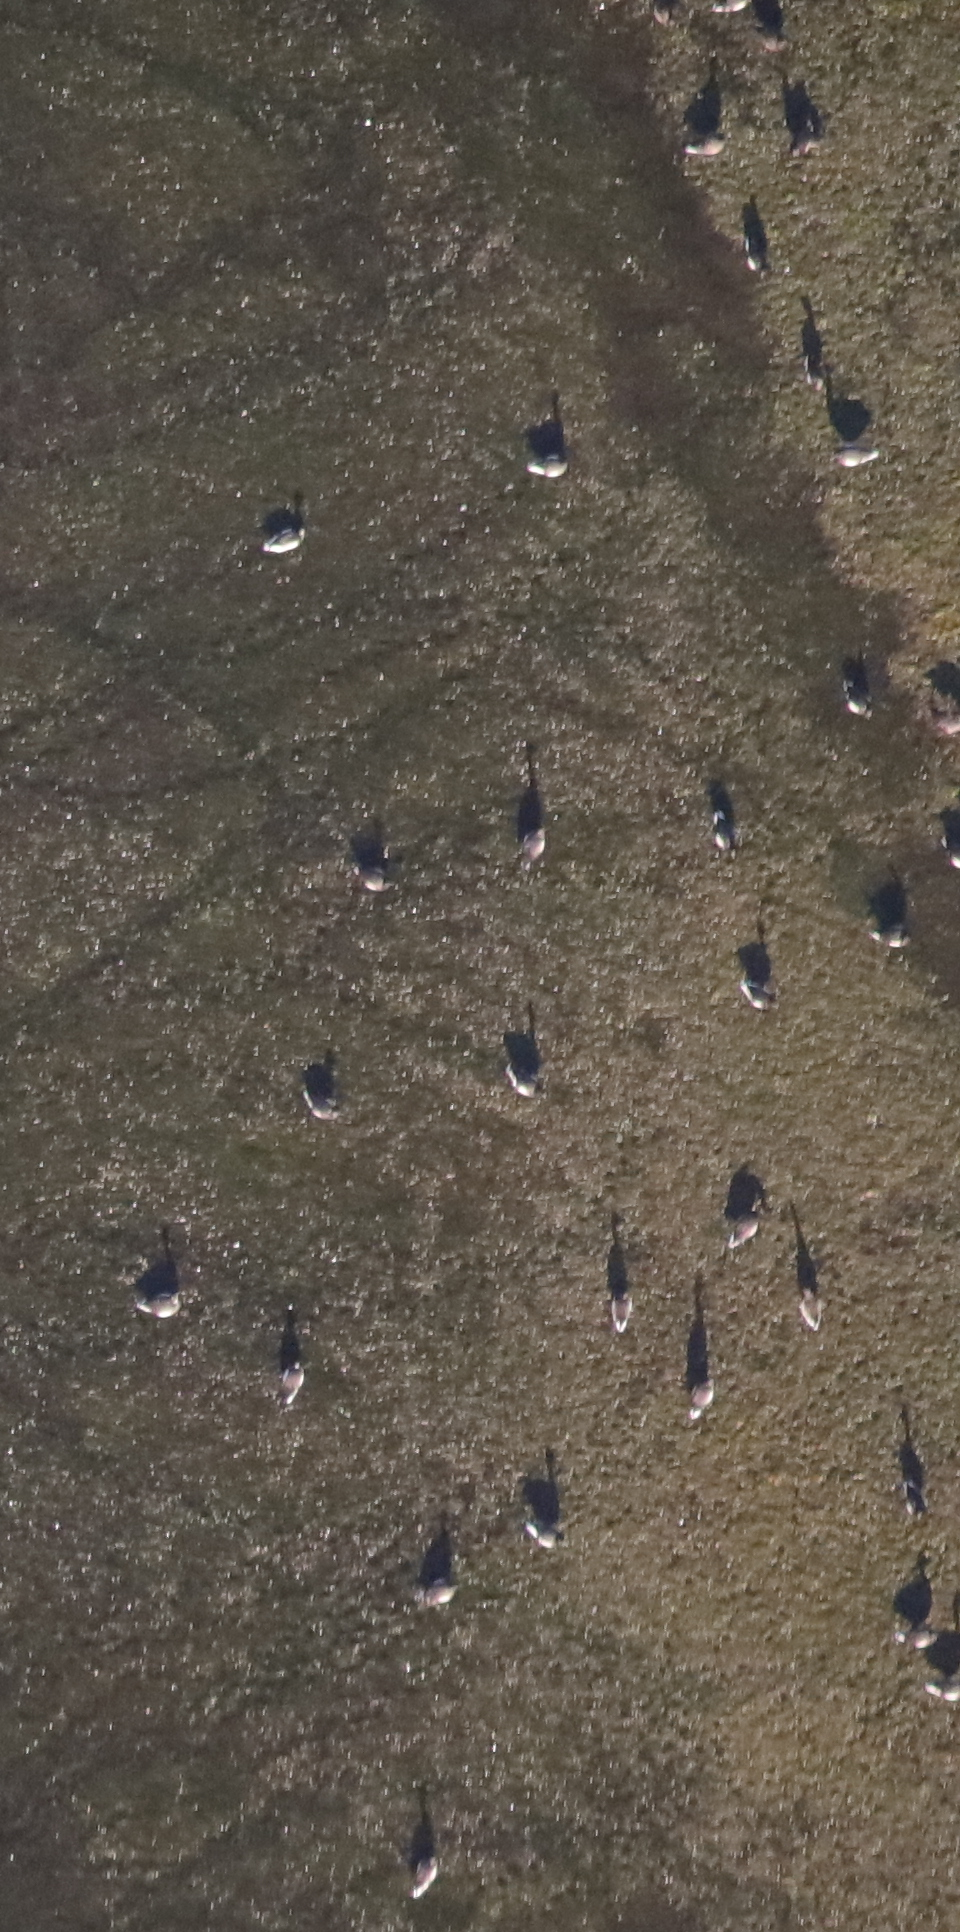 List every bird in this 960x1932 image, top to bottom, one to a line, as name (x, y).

brant (729, 4)
brant (664, 10)
brant (766, 41)
brant (804, 142)
brant (702, 144)
brant (762, 258)
brant (811, 378)
brant (853, 455)
brant (552, 466)
brant (286, 541)
brant (857, 706)
brant (947, 724)
brant (719, 833)
brant (534, 847)
brant (379, 878)
brant (888, 934)
brant (755, 994)
brant (529, 1085)
brant (322, 1110)
brant (746, 1229)
brant (161, 1304)
brant (821, 1306)
brant (620, 1311)
brant (293, 1380)
brant (702, 1398)
brant (917, 1504)
brant (544, 1535)
brant (440, 1591)
brant (919, 1638)
brant (951, 1692)
brant (423, 1874)